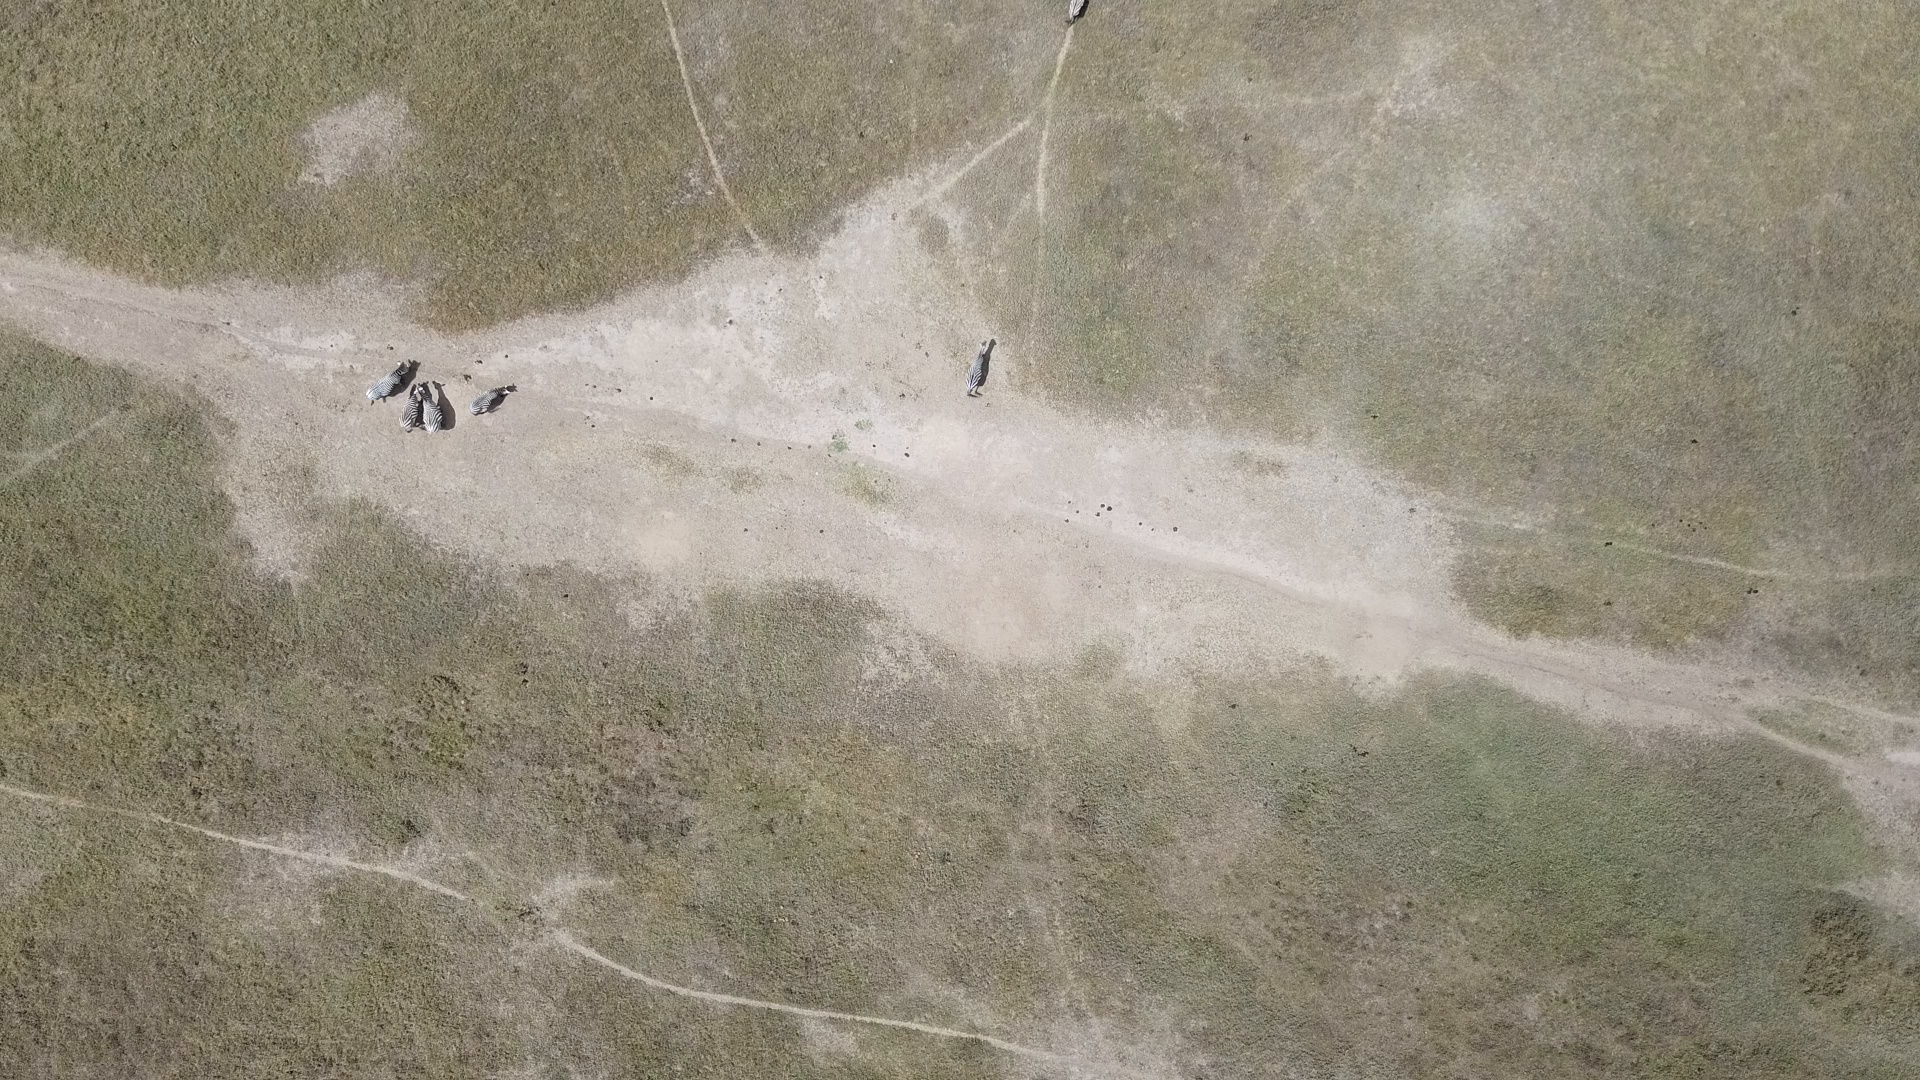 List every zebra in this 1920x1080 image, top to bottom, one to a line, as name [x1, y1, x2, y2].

zebra [1068, 0, 1086, 22]
zebra [966, 341, 991, 390]
zebra [369, 364, 414, 400]
zebra [399, 383, 418, 434]
zebra [419, 387, 444, 427]
zebra [471, 387, 512, 414]